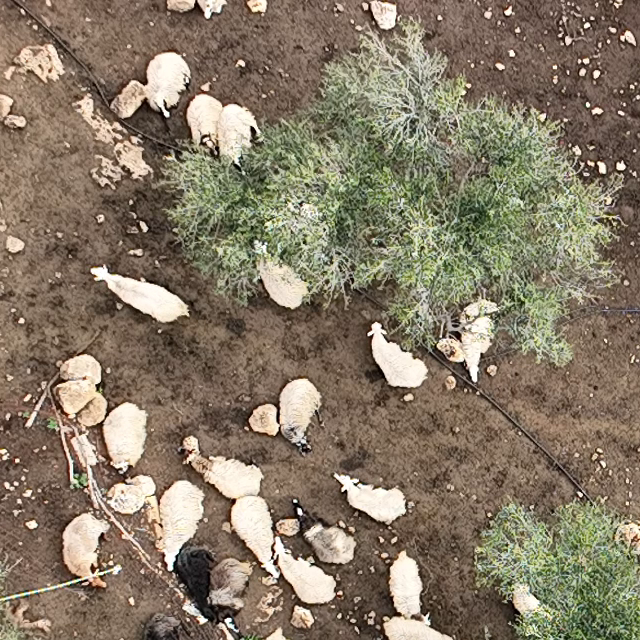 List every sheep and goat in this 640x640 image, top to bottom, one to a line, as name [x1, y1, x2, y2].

sheep [144, 51, 190, 119]
sheep [186, 92, 225, 159]
sheep [218, 102, 260, 177]
sheep [252, 239, 311, 311]
sheep [88, 264, 191, 321]
sheep [461, 317, 495, 384]
sheep [365, 323, 428, 388]
sheep [279, 377, 323, 453]
sheep [102, 402, 148, 476]
sheep [177, 449, 264, 500]
sheep [333, 471, 406, 525]
sheep [161, 479, 204, 571]
sheep [230, 496, 278, 579]
sheep [291, 499, 357, 565]
sheep [60, 512, 112, 590]
sheep [272, 537, 337, 605]
sheep [173, 543, 240, 631]
sheep [388, 549, 433, 623]
sheep [207, 559, 254, 609]
sheep [510, 585, 542, 618]
sheep [144, 613, 193, 639]
sheep [384, 617, 476, 639]
sheep [253, 628, 296, 639]